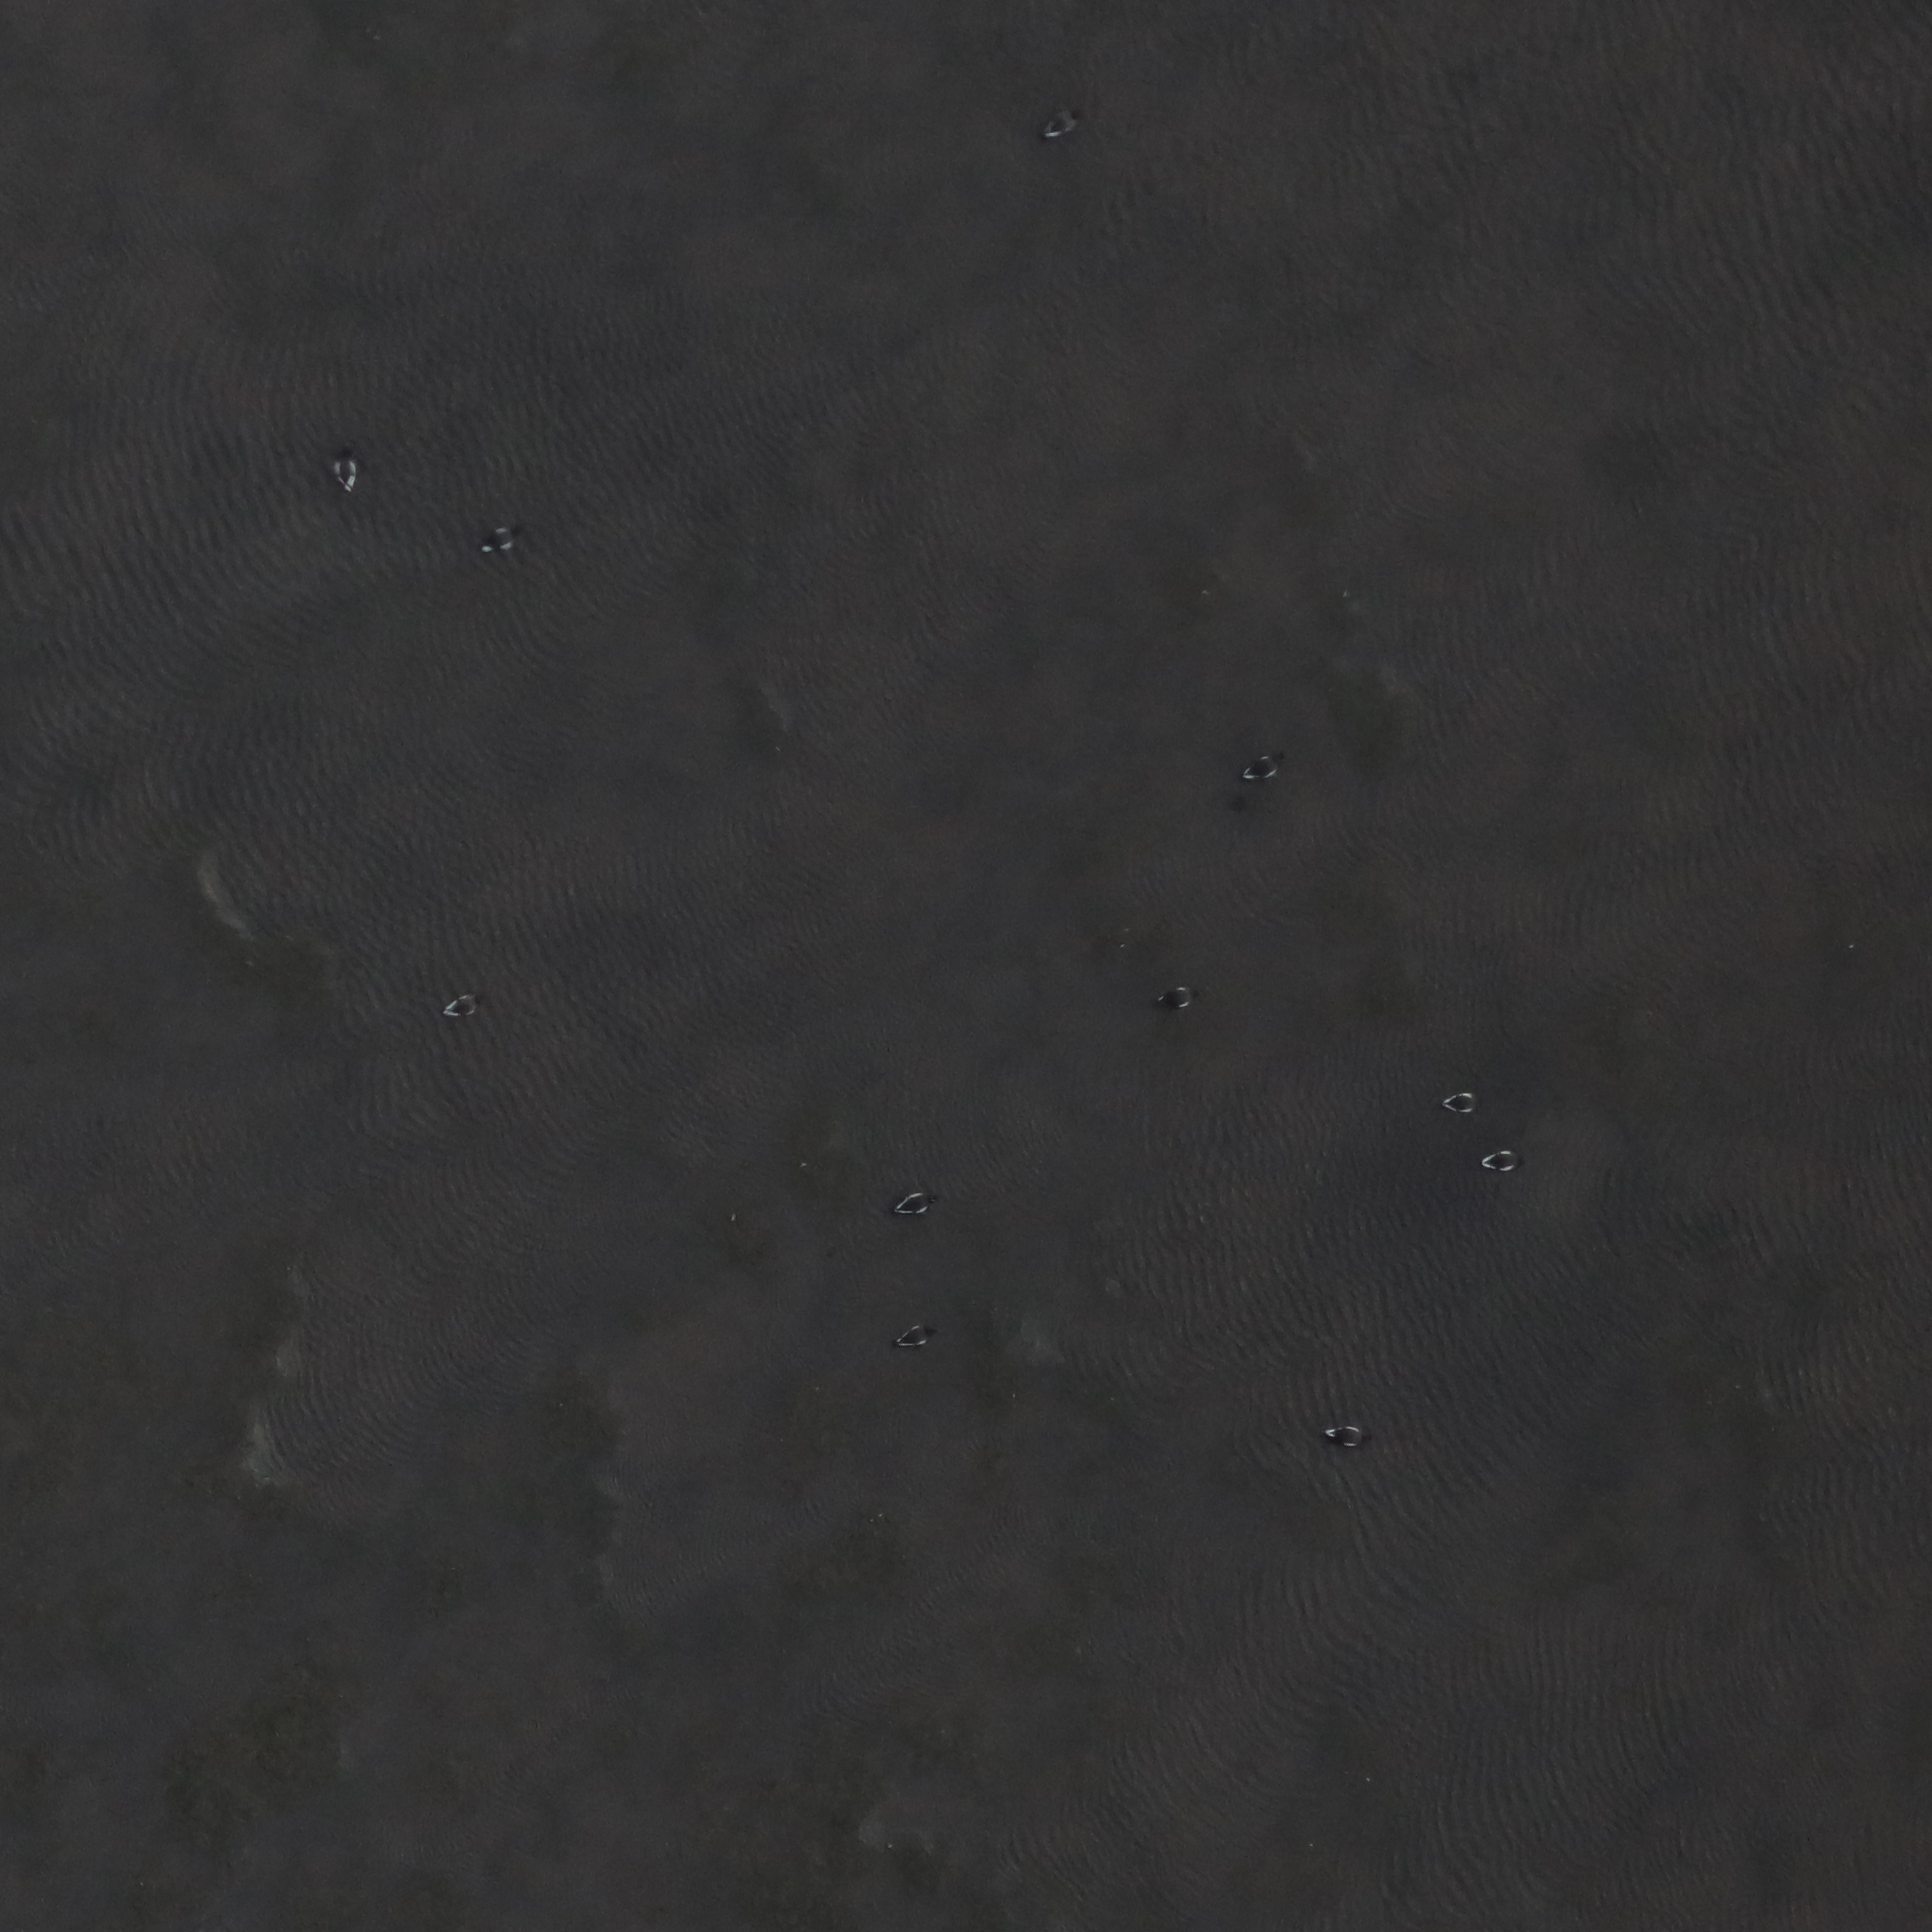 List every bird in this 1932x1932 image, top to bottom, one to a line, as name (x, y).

brant (1058, 128)
brant (346, 472)
brant (502, 540)
brant (1263, 770)
brant (1179, 999)
brant (463, 1006)
brant (1461, 1102)
brant (1500, 1161)
brant (916, 1202)
brant (916, 1340)
brant (1347, 1433)